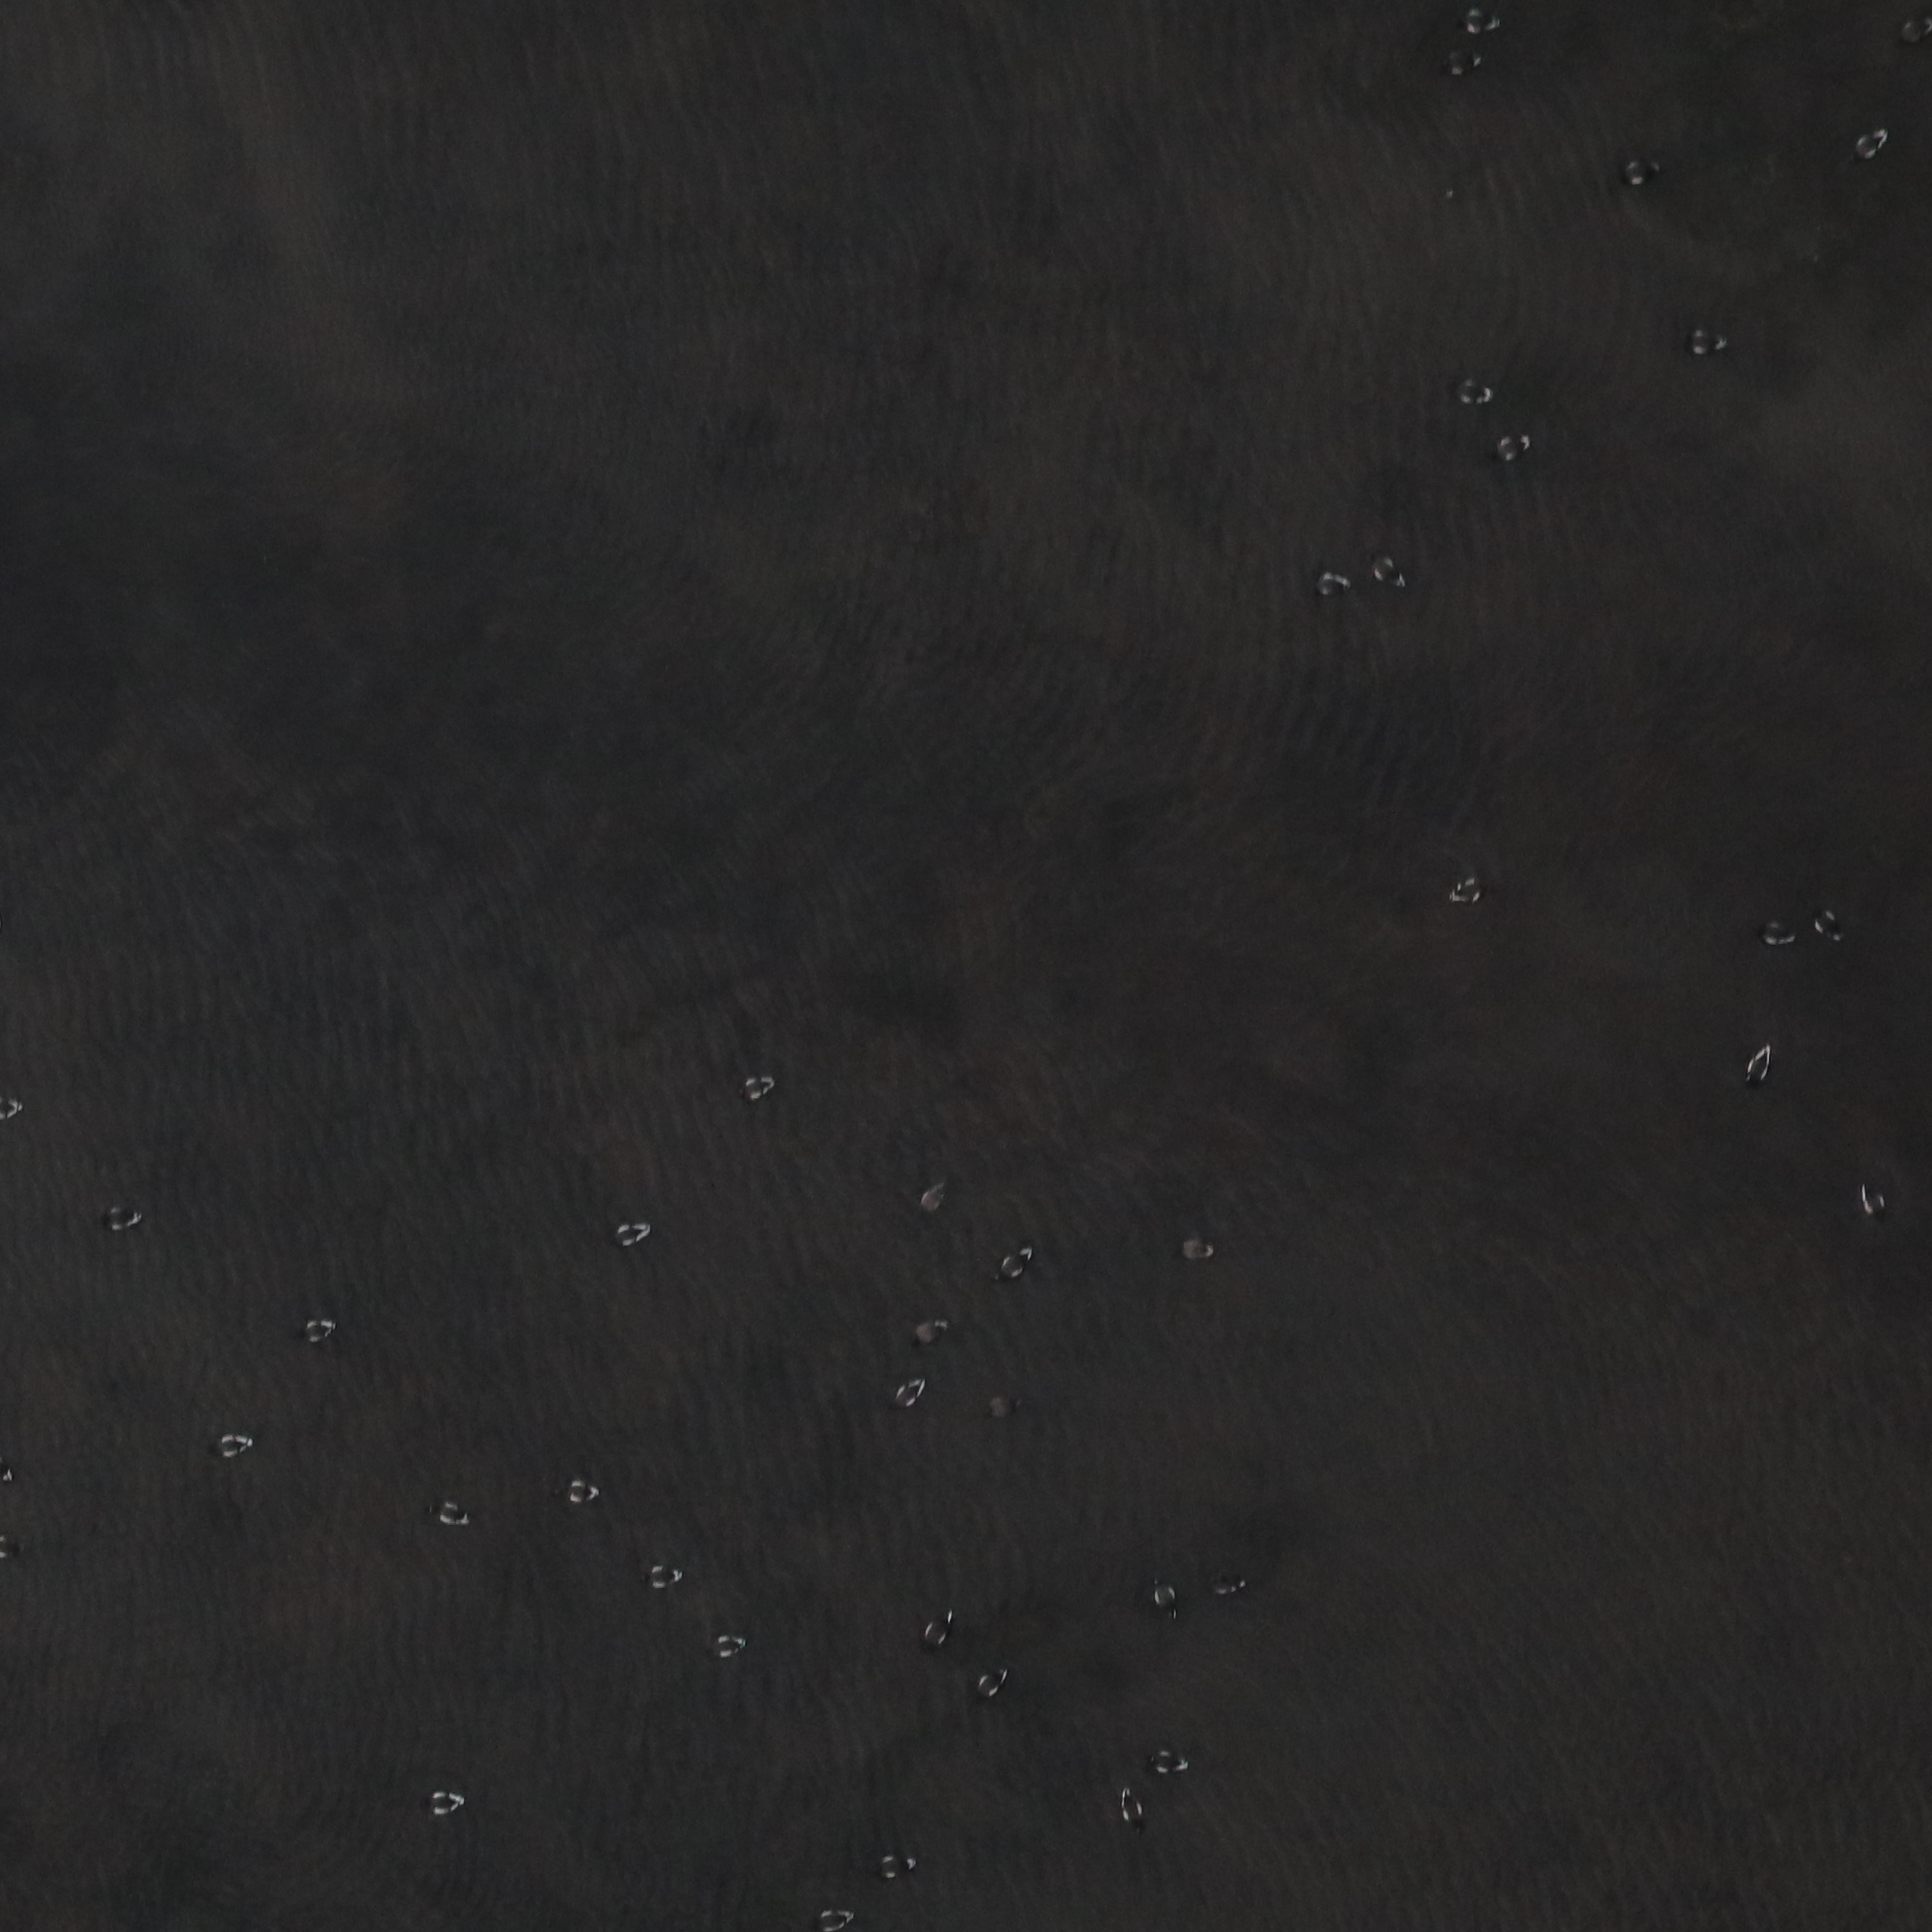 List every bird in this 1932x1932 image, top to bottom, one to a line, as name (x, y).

brant (1479, 18)
brant (1914, 29)
brant (1456, 65)
brant (1869, 143)
brant (1637, 170)
brant (1706, 342)
brant (1475, 392)
brant (1510, 445)
brant (1386, 569)
brant (1329, 583)
brant (1464, 891)
brant (1827, 923)
brant (1776, 934)
brant (1755, 1066)
brant (755, 1087)
brant (3, 1108)
brant (932, 1198)
brant (1876, 1203)
brant (121, 1218)
brant (630, 1233)
brant (1196, 1247)
brant (1014, 1265)
brant (319, 1331)
brant (930, 1331)
brant (908, 1397)
brant (1004, 1408)
brant (232, 1447)
brant (581, 1490)
brant (449, 1513)
brant (1, 1547)
brant (664, 1578)
brant (1225, 1582)
brant (1167, 1599)
brant (938, 1632)
brant (729, 1646)
brant (991, 1687)
brant (1168, 1762)
brant (444, 1804)
brant (1132, 1809)
brant (896, 1866)
brant (833, 1922)